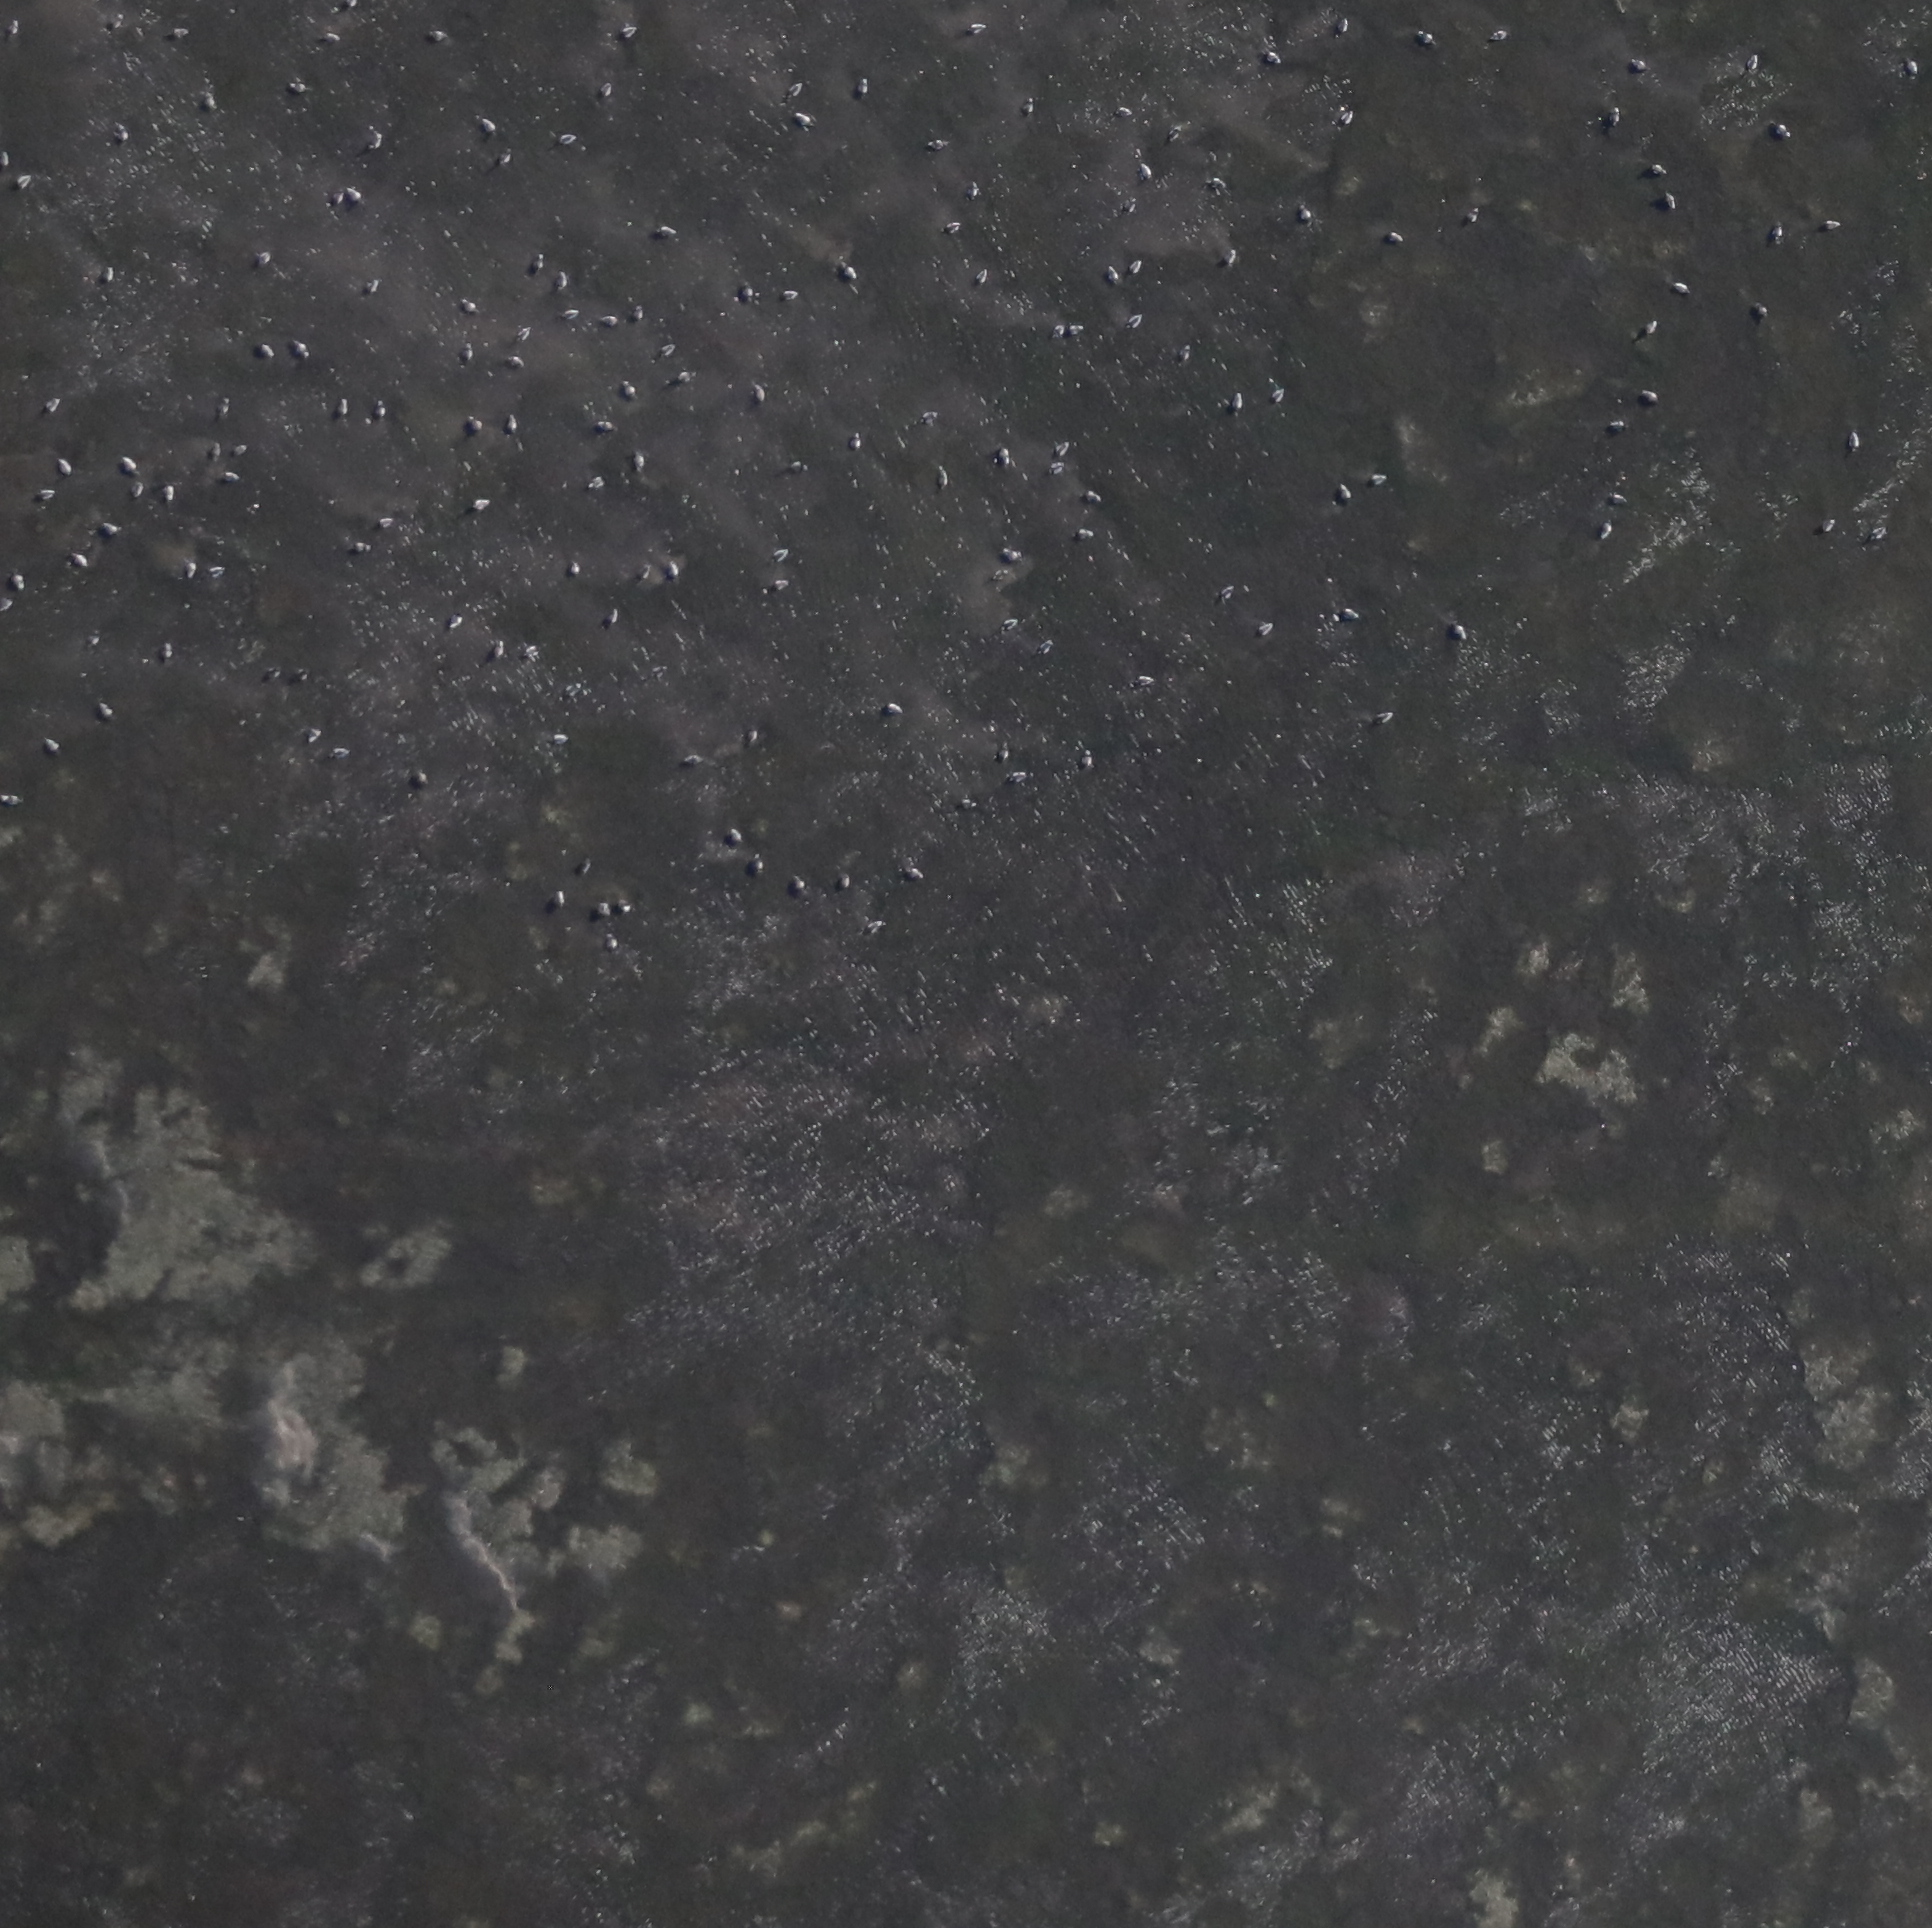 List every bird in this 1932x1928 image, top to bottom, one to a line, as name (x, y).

brant (27, 18)
brant (1344, 22)
brant (117, 24)
brant (632, 25)
brant (985, 25)
brant (184, 28)
brant (338, 31)
brant (442, 31)
brant (1431, 39)
brant (1496, 45)
brant (1285, 56)
brant (1757, 57)
brant (1637, 66)
brant (1920, 66)
brant (308, 80)
brant (799, 85)
brant (867, 86)
brant (618, 87)
brant (220, 99)
brant (1041, 103)
brant (1618, 111)
brant (495, 114)
brant (1346, 115)
brant (807, 116)
brant (1114, 119)
brant (1175, 128)
brant (570, 137)
brant (382, 138)
brant (940, 138)
brant (1781, 138)
brant (124, 140)
brant (18, 156)
brant (511, 158)
brant (1659, 164)
brant (1148, 167)
brant (36, 175)
brant (1225, 185)
brant (979, 191)
brant (338, 192)
brant (365, 192)
brant (1668, 199)
brant (1137, 203)
brant (1315, 208)
brant (1477, 216)
brant (1821, 221)
brant (671, 230)
brant (1393, 230)
brant (960, 236)
brant (1779, 236)
brant (272, 251)
brant (1235, 253)
brant (532, 261)
brant (1139, 264)
brant (113, 274)
brant (1114, 275)
brant (992, 277)
brant (569, 279)
brant (857, 281)
brant (373, 283)
brant (1686, 289)
brant (751, 291)
brant (786, 292)
brant (480, 306)
brant (1761, 306)
brant (639, 309)
brant (584, 313)
brant (608, 319)
brant (1133, 322)
brant (1644, 322)
brant (1063, 324)
brant (1079, 324)
brant (534, 336)
brant (671, 342)
brant (311, 344)
brant (271, 351)
brant (1191, 352)
brant (475, 357)
brant (522, 366)
brant (685, 374)
brant (628, 386)
brant (1645, 392)
brant (771, 394)
brant (1281, 394)
brant (62, 395)
brant (1232, 399)
brant (342, 401)
brant (384, 405)
brant (930, 410)
brant (225, 411)
brant (479, 416)
brant (606, 416)
brant (1617, 423)
brant (515, 434)
brant (861, 436)
brant (1068, 437)
brant (1851, 441)
brant (248, 443)
brant (217, 452)
brant (70, 455)
brant (638, 458)
brant (998, 458)
brant (128, 461)
brant (802, 463)
brant (940, 466)
brant (1065, 466)
brant (1386, 470)
brant (241, 475)
brant (56, 487)
brant (600, 487)
brant (1346, 488)
brant (133, 489)
brant (178, 491)
brant (484, 495)
brant (1095, 495)
brant (1618, 495)
brant (388, 524)
brant (99, 527)
brant (1823, 528)
brant (1609, 530)
brant (1083, 537)
brant (1880, 537)
brant (783, 545)
brant (364, 548)
brant (1017, 557)
brant (78, 562)
brant (581, 566)
brant (641, 570)
brant (670, 570)
brant (224, 572)
brant (189, 573)
brant (995, 578)
brant (18, 585)
brant (777, 590)
brant (1232, 594)
brant (4, 603)
brant (1352, 614)
brant (621, 615)
brant (460, 627)
brant (1011, 632)
brant (1454, 633)
brant (1268, 635)
brant (100, 651)
brant (169, 652)
brant (504, 652)
brant (529, 653)
brant (1047, 653)
brant (271, 665)
brant (305, 676)
brant (1142, 677)
brant (572, 686)
brant (890, 704)
brant (104, 712)
brant (1392, 718)
brant (751, 726)
brant (561, 732)
brant (315, 736)
brant (1006, 748)
brant (48, 750)
brant (338, 754)
brant (698, 754)
brant (1090, 763)
brant (420, 776)
brant (1019, 778)
brant (964, 803)
brant (14, 804)
brant (742, 833)
brant (760, 864)
brant (580, 865)
brant (919, 870)
brant (846, 884)
brant (805, 894)
brant (549, 899)
brant (629, 899)
brant (603, 901)
brant (879, 920)
brant (620, 941)